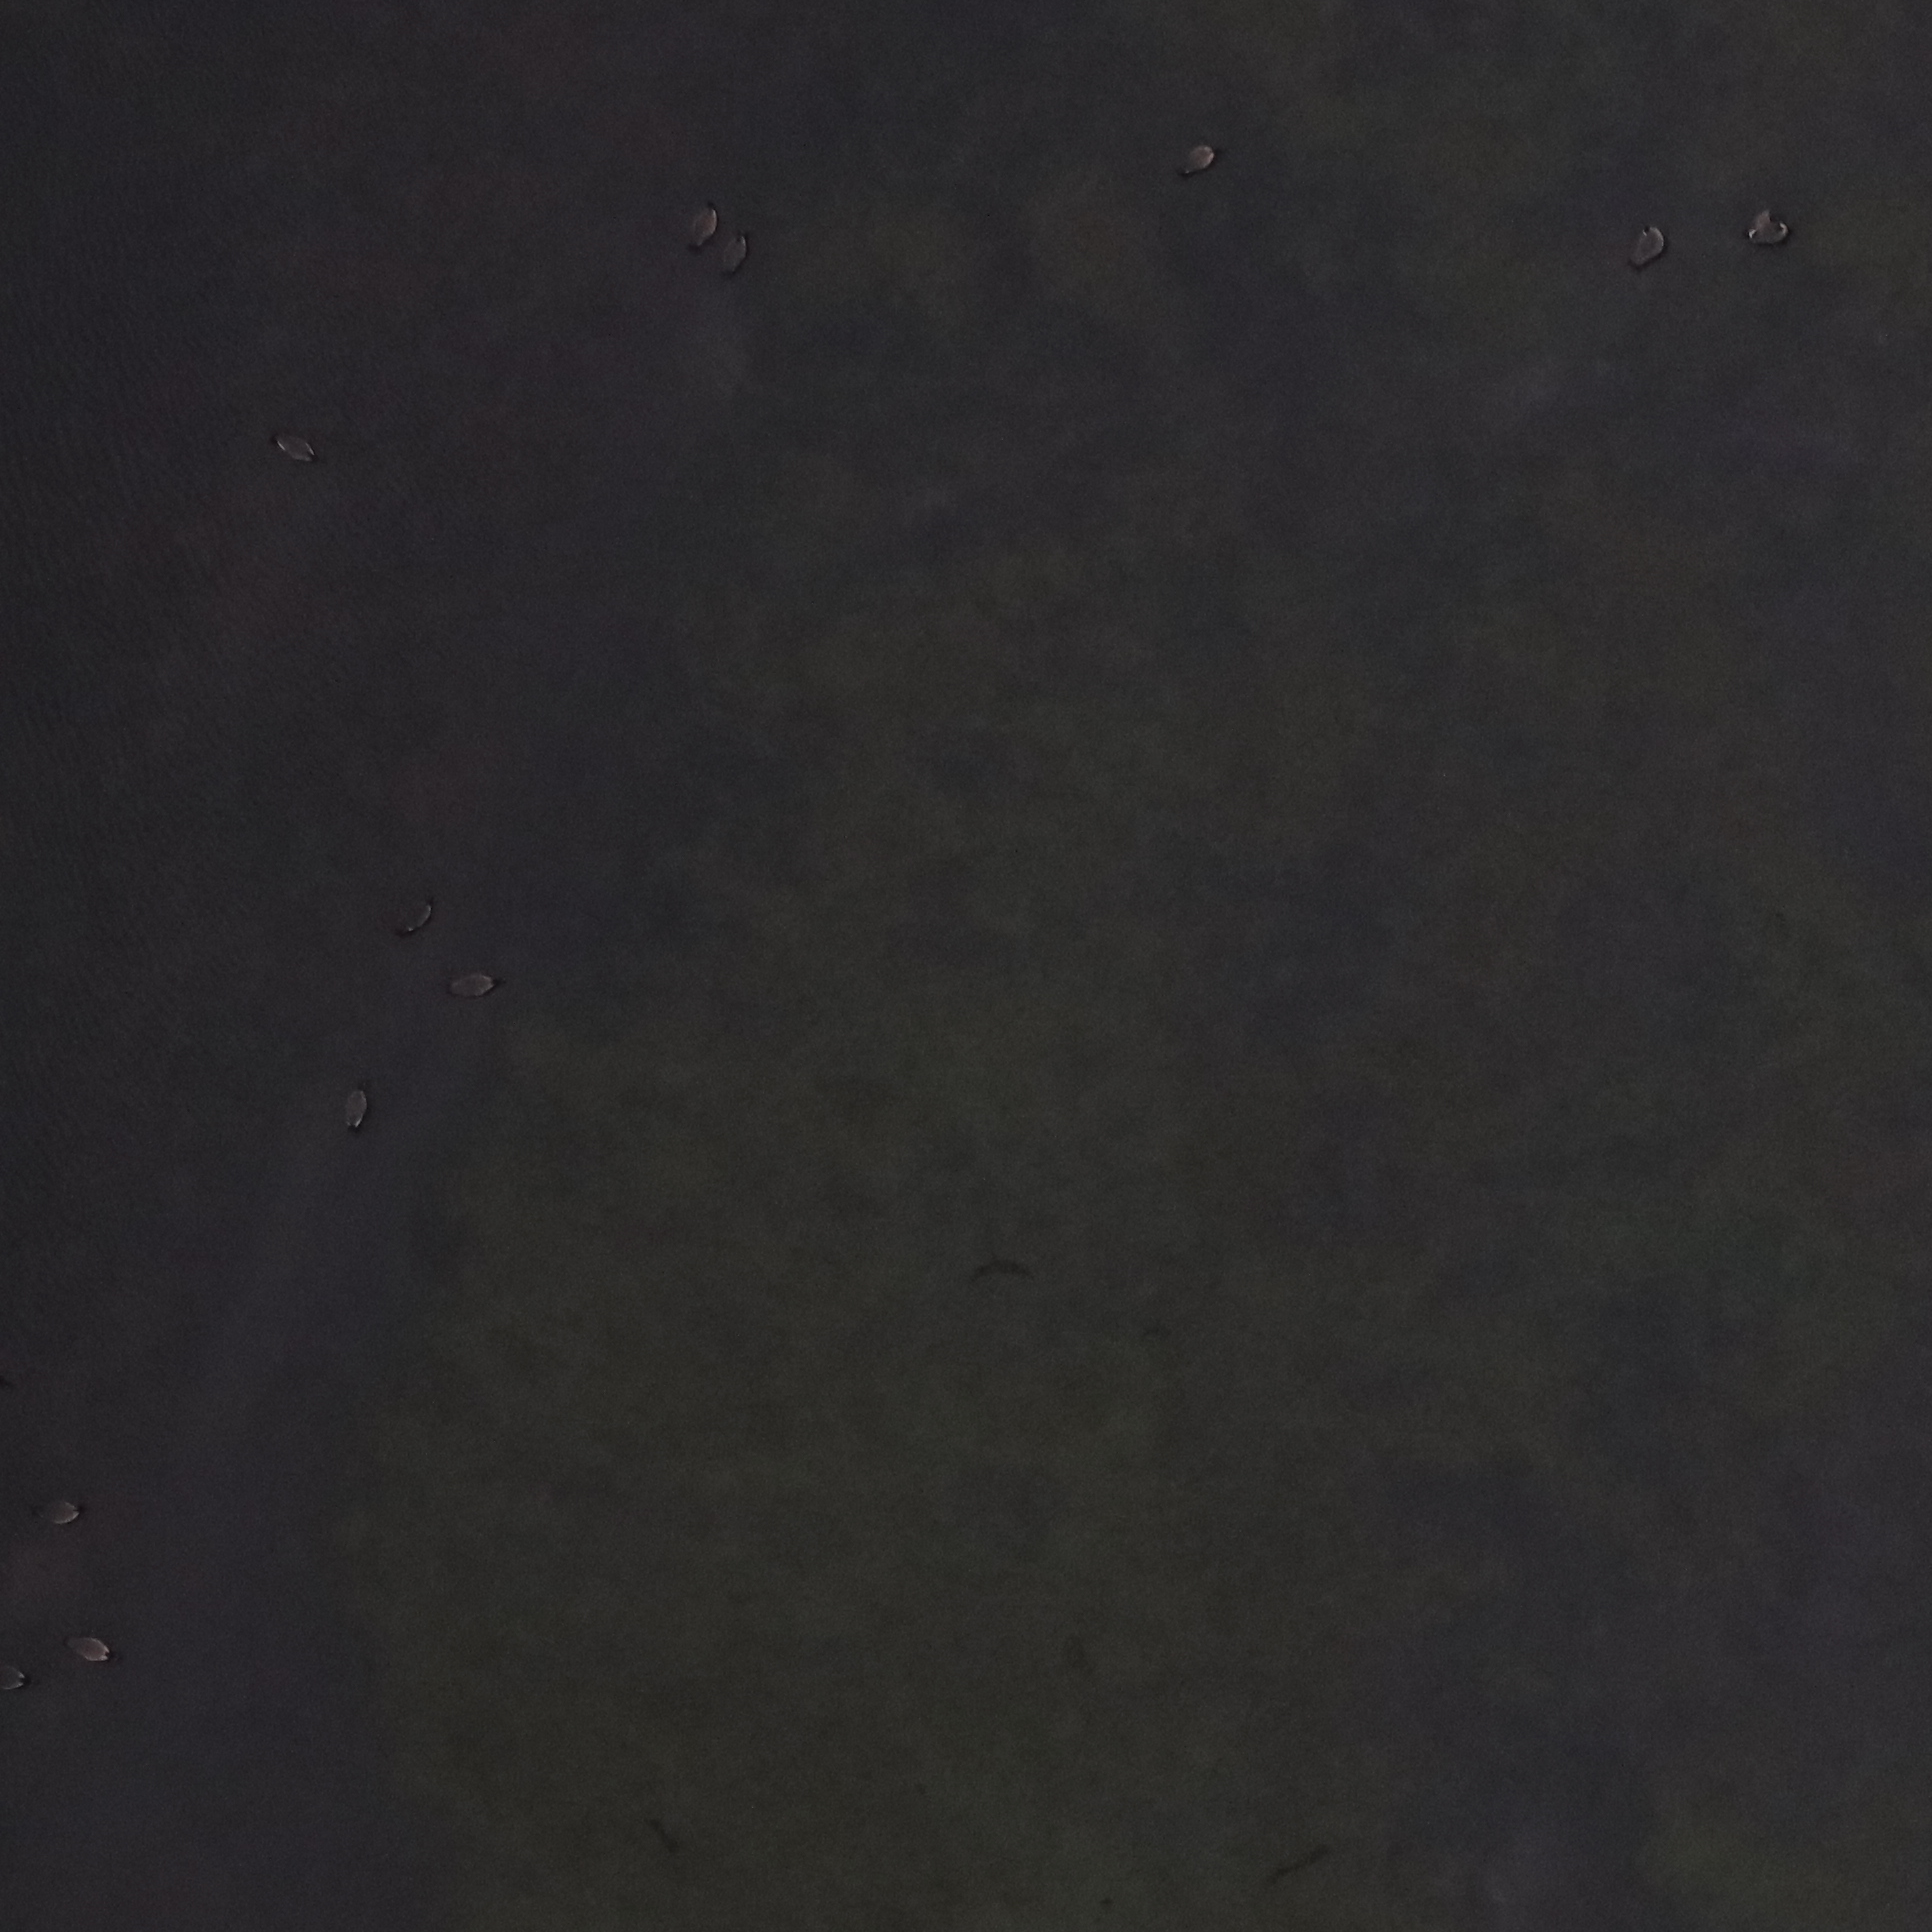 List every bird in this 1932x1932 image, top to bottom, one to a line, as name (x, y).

Canada goose (1198, 157)
Canada goose (704, 224)
Canada goose (1773, 229)
Canada goose (1646, 245)
Canada goose (735, 255)
Canada goose (298, 448)
Canada goose (411, 916)
Canada goose (474, 983)
Canada goose (352, 1112)
Canada goose (63, 1511)
Canada goose (94, 1653)
Canada goose (11, 1674)